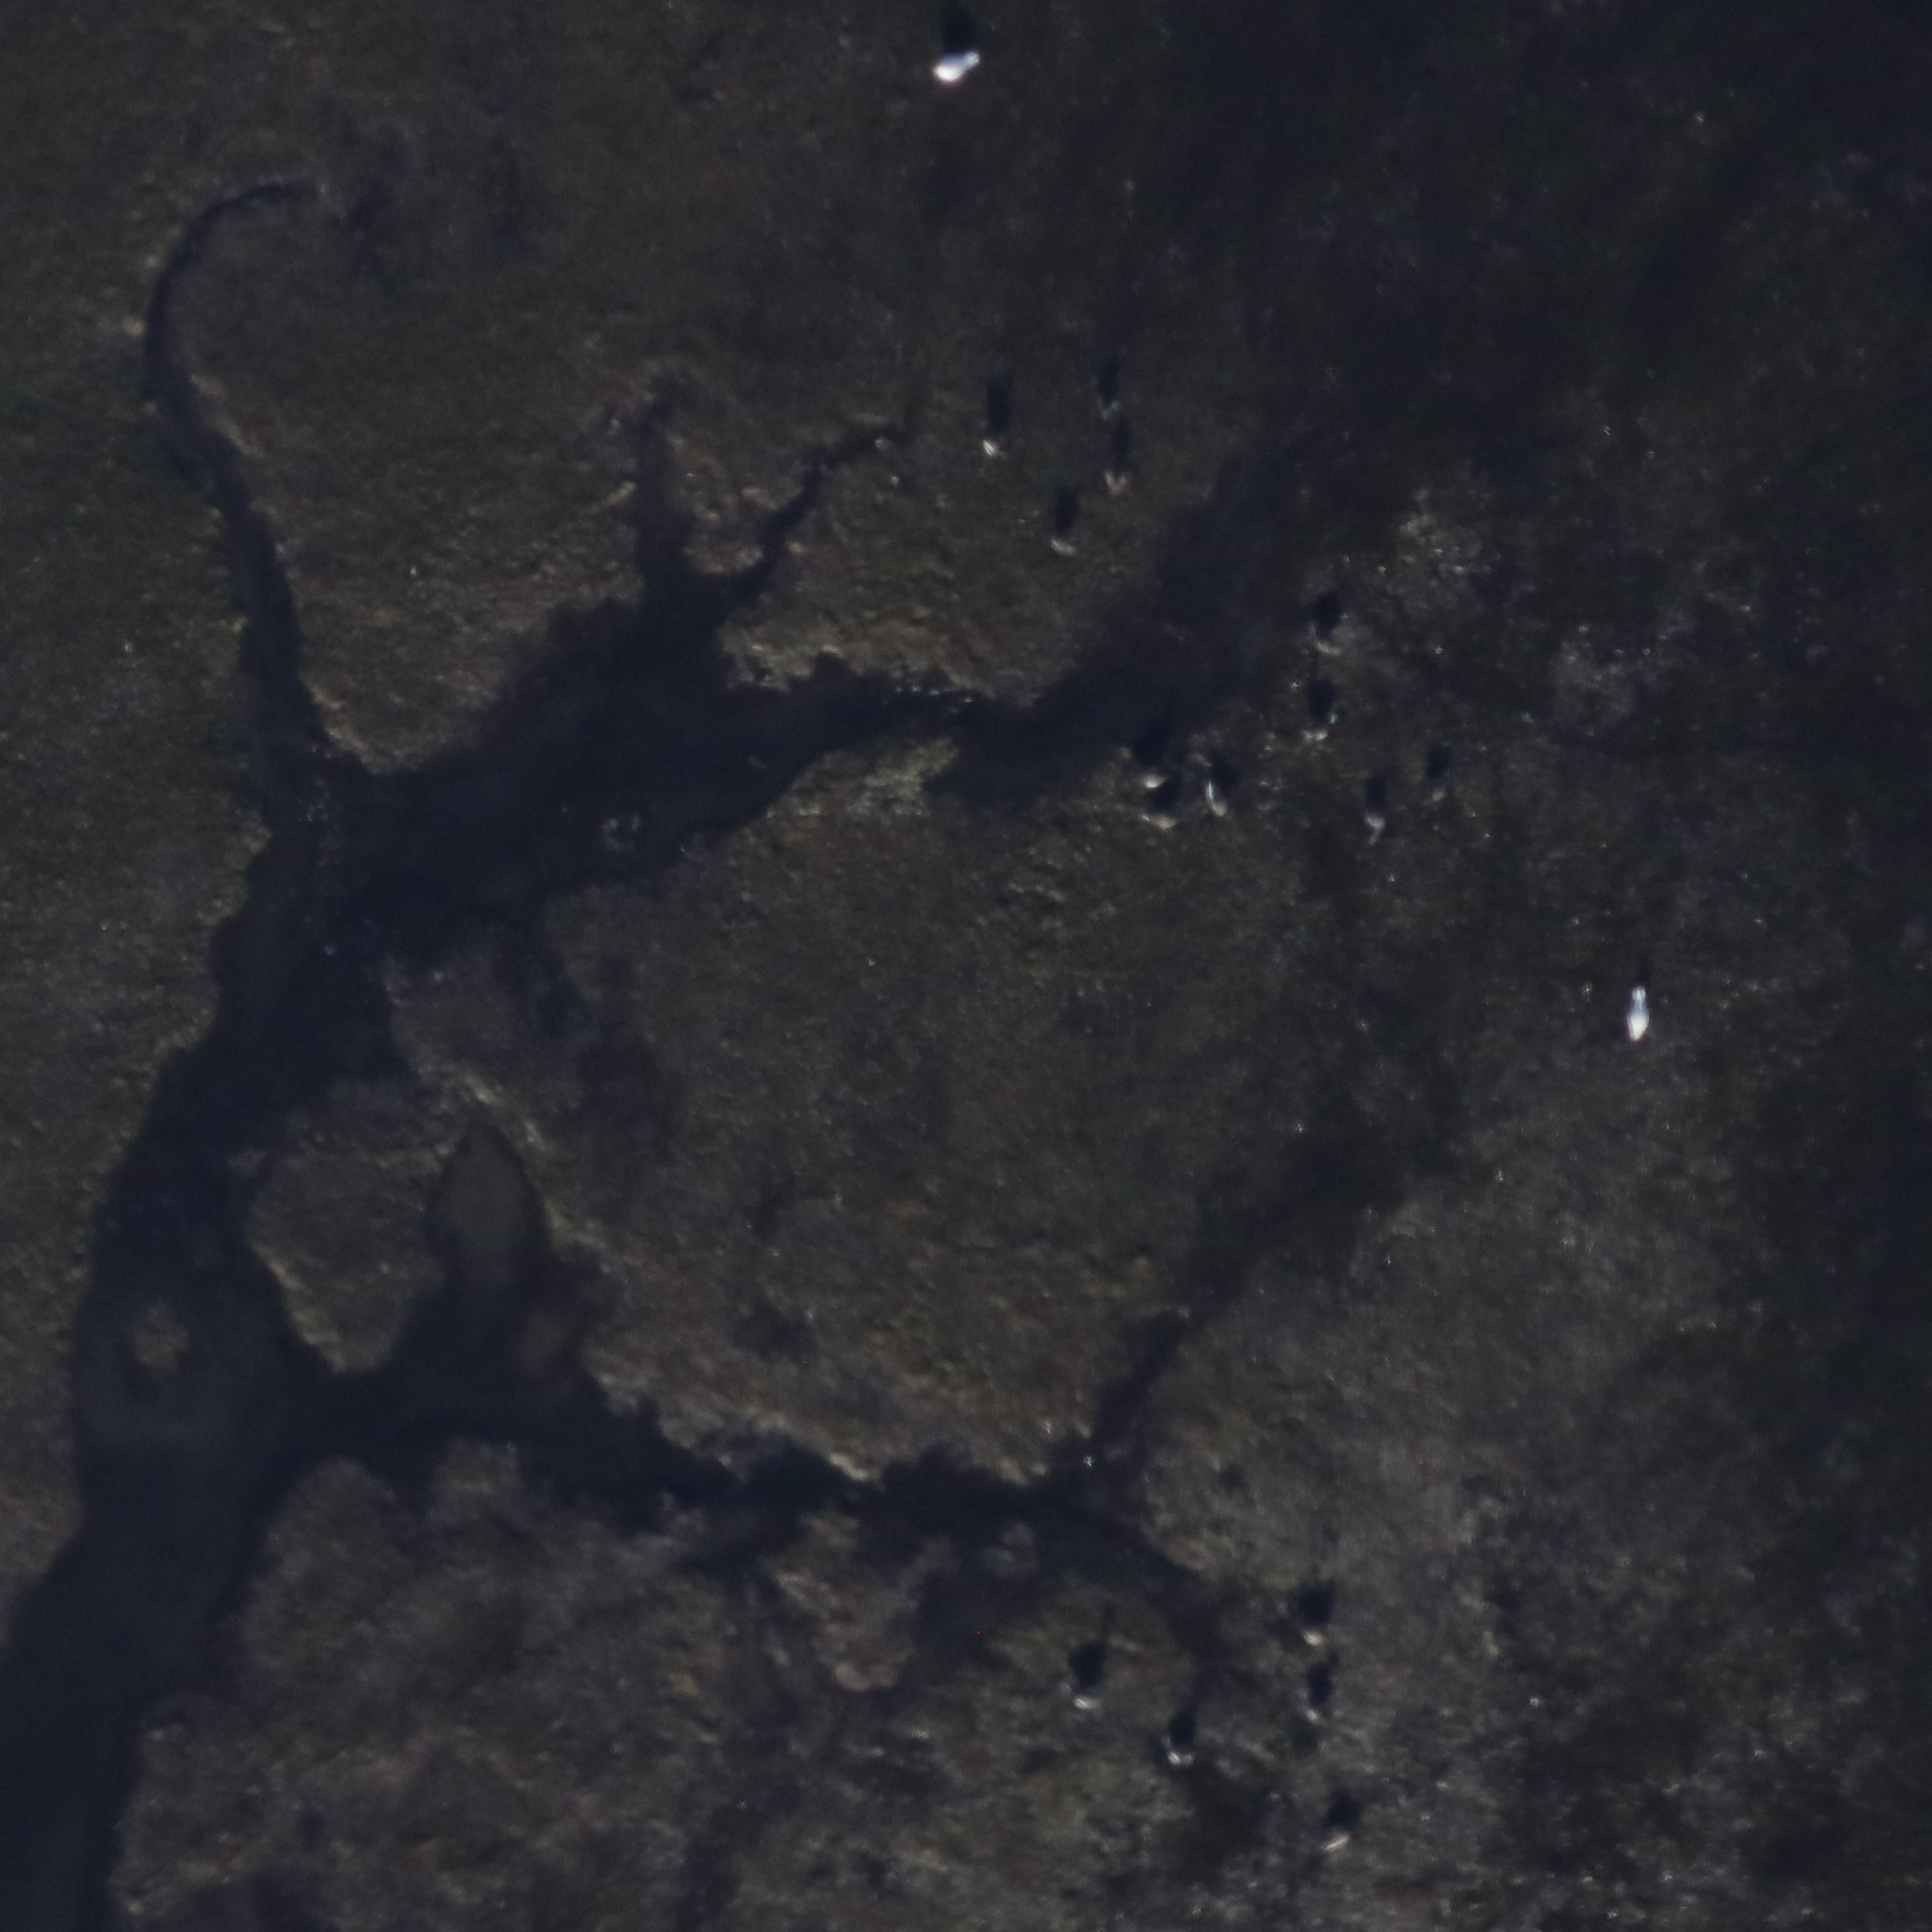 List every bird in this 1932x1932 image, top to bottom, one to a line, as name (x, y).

gull (952, 69)
brant (1114, 403)
brant (986, 446)
brant (1123, 478)
brant (1064, 545)
brant (1319, 638)
brant (1316, 733)
brant (1151, 769)
brant (1439, 792)
brant (1221, 798)
brant (1377, 822)
brant (1167, 824)
gull (1638, 1013)
brant (1317, 1637)
brant (1076, 1699)
brant (1316, 1711)
brant (1180, 1753)
brant (1338, 1839)